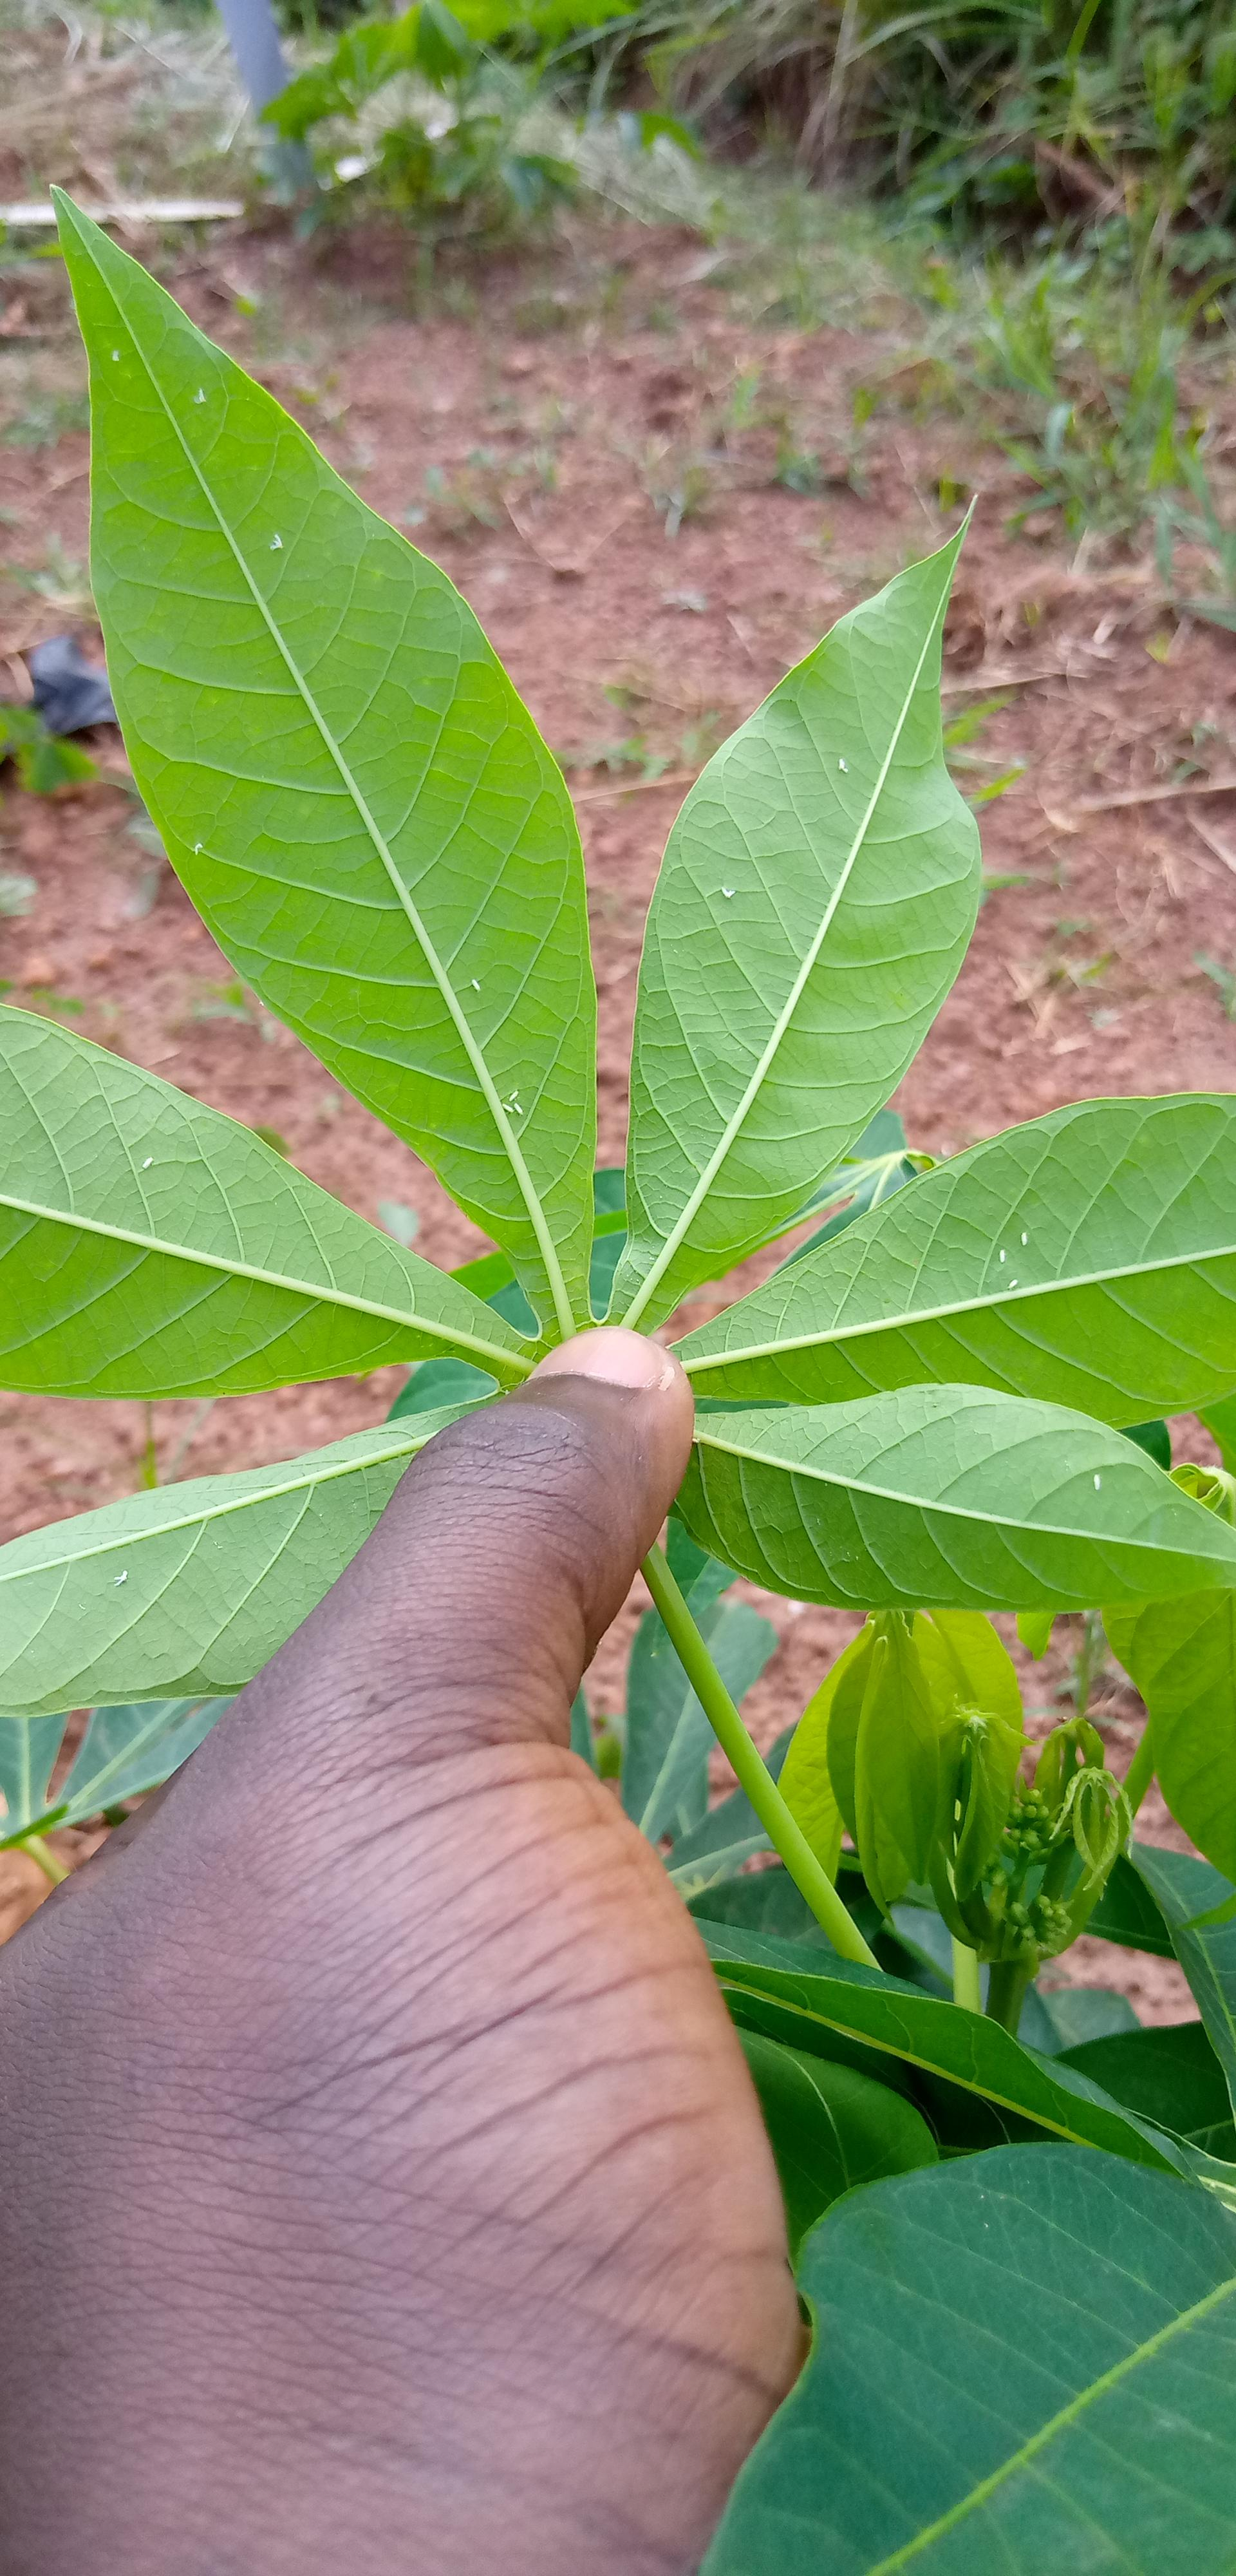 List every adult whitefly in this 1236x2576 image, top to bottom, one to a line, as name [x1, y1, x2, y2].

whitefly [109, 348, 123, 363]
whitefly [190, 388, 212, 408]
whitefly [267, 529, 285, 556]
whitefly [835, 755, 850, 774]
whitefly [190, 838, 204, 857]
whitefly [718, 882, 735, 902]
whitefly [467, 973, 485, 998]
whitefly [510, 1087, 520, 1099]
whitefly [512, 1102, 525, 1116]
whitefly [502, 1103, 514, 1112]
whitefly [140, 1156, 153, 1170]
whitefly [1020, 1231, 1027, 1247]
whitefly [997, 1247, 1007, 1263]
whitefly [1007, 1278, 1018, 1289]
whitefly [1092, 1473, 1100, 1493]
whitefly [113, 1567, 130, 1586]